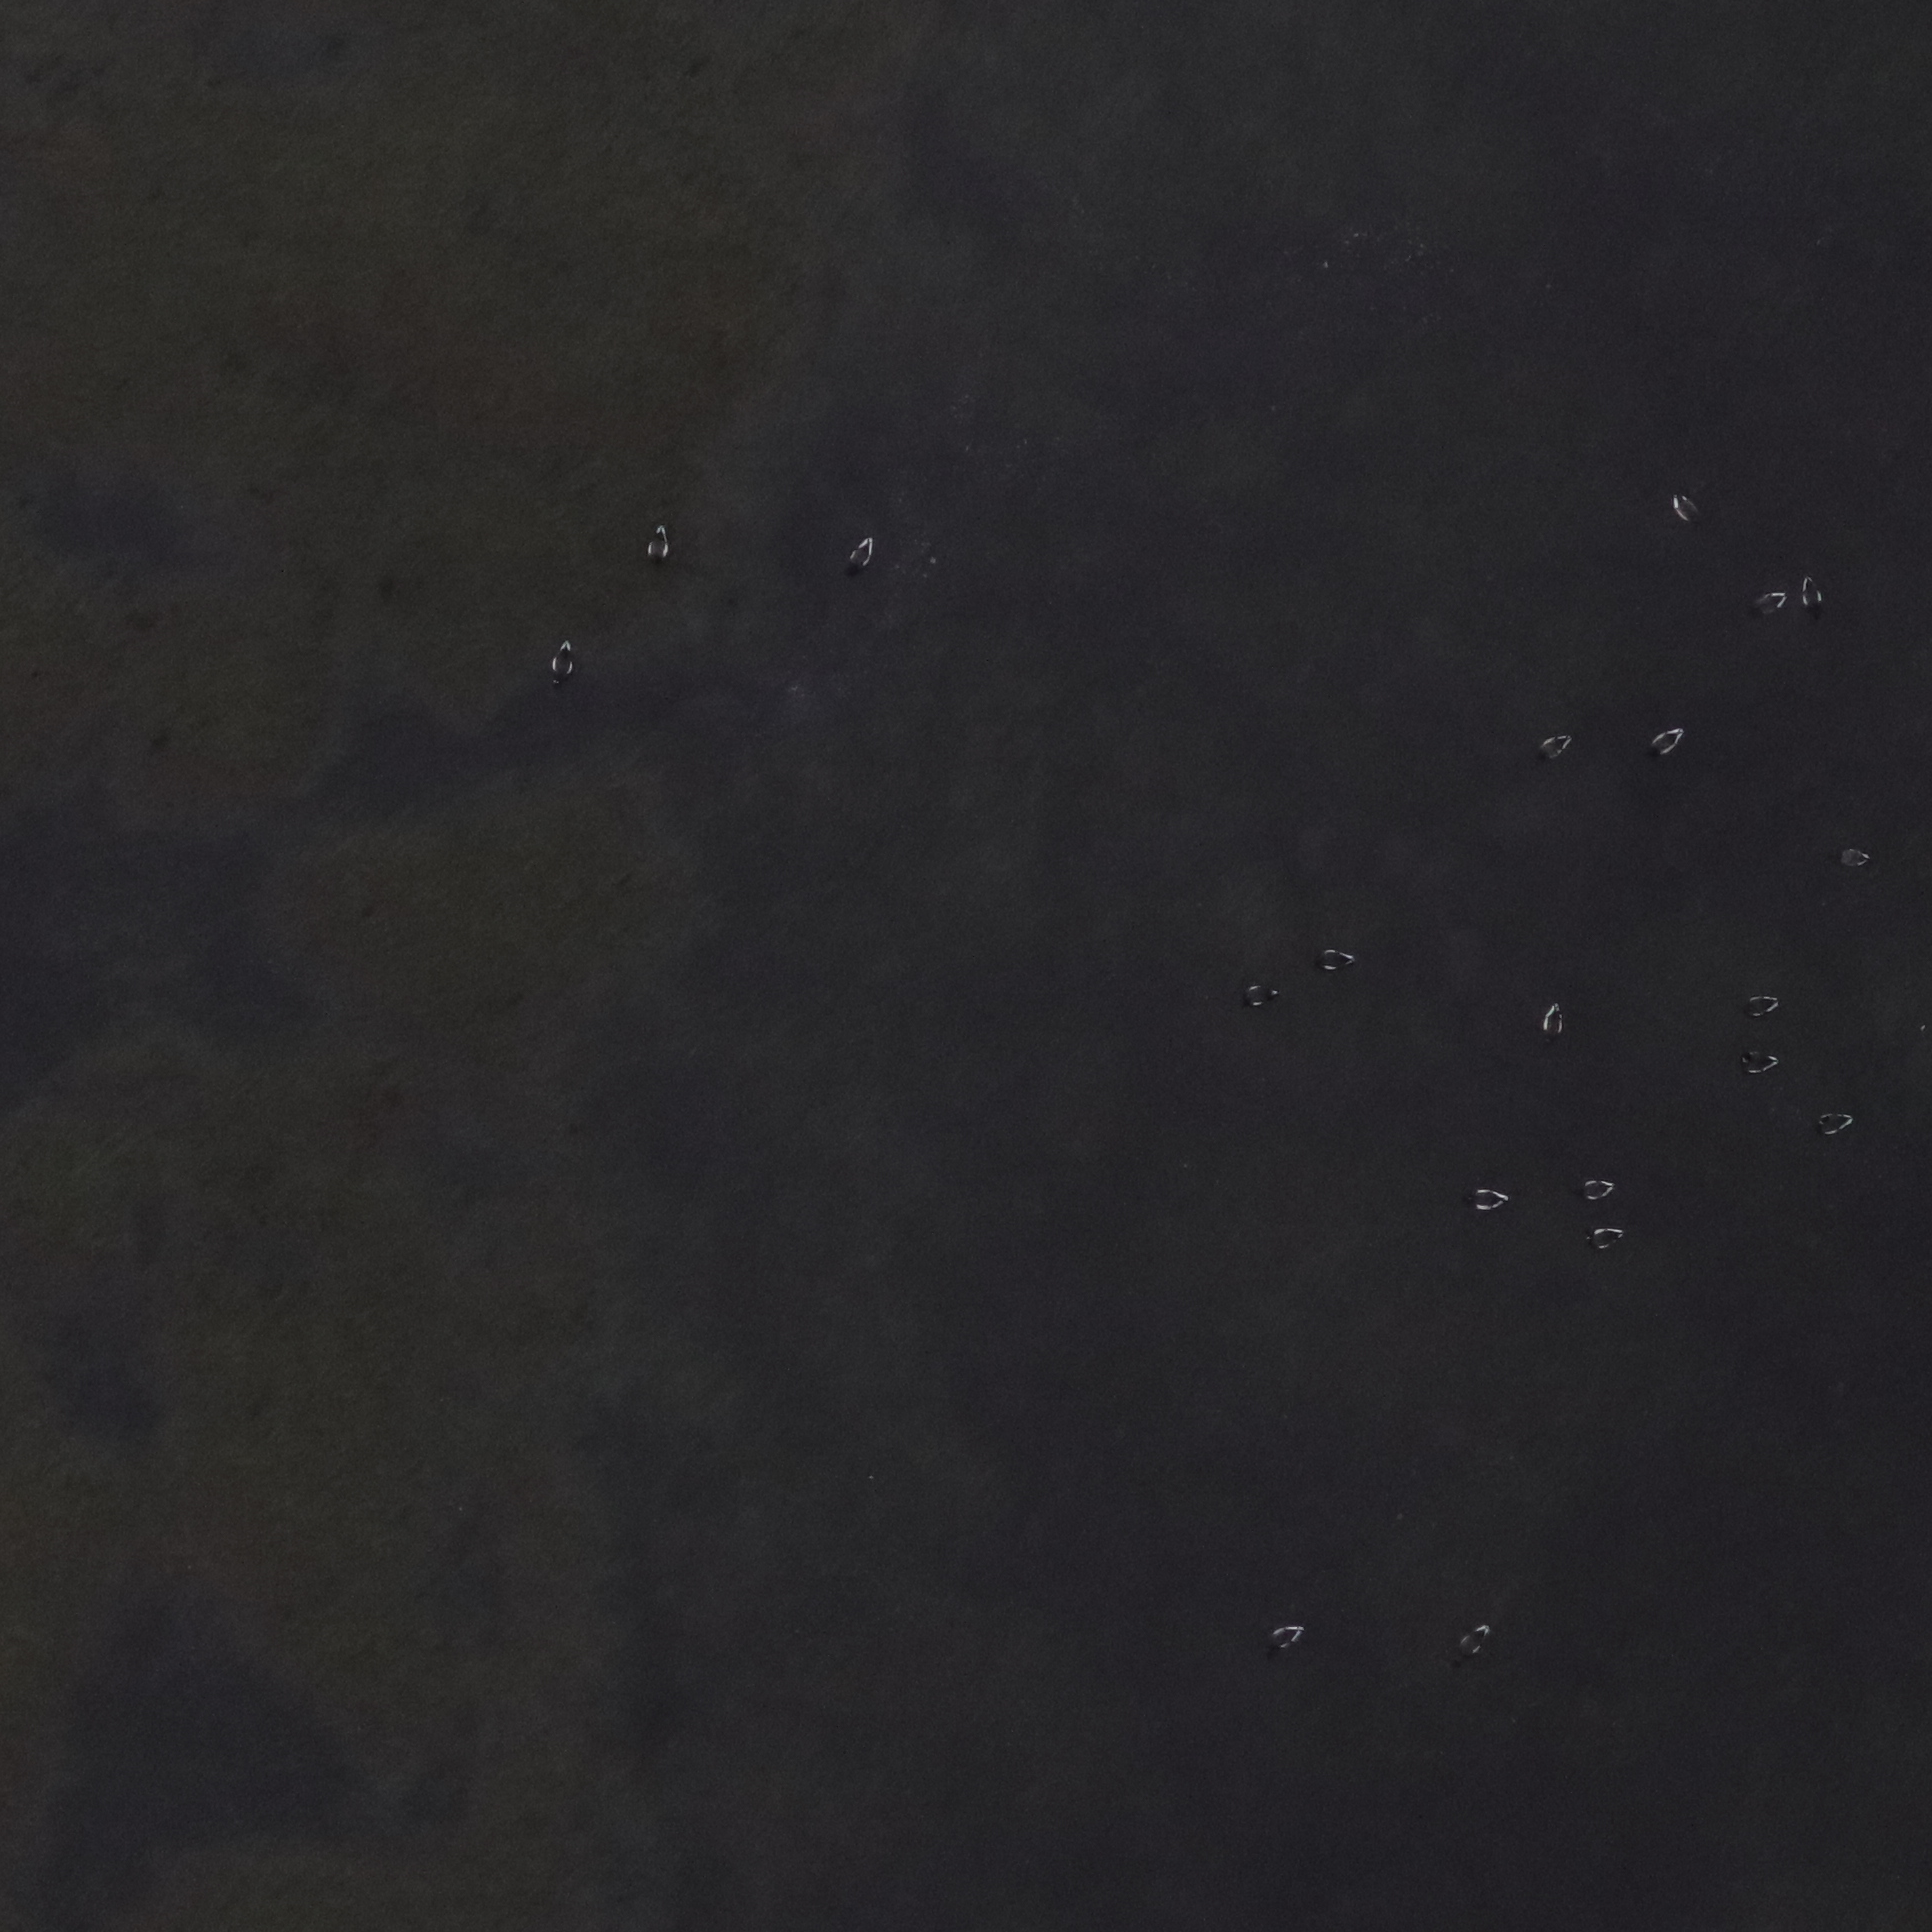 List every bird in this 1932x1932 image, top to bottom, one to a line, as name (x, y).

brant (1686, 509)
brant (658, 545)
brant (861, 555)
brant (1812, 595)
brant (1770, 601)
brant (561, 662)
brant (1665, 742)
brant (1551, 748)
brant (1851, 858)
brant (1332, 959)
brant (1258, 995)
brant (1758, 1006)
brant (1551, 1022)
brant (1756, 1062)
brant (1831, 1123)
brant (1596, 1187)
brant (1487, 1199)
brant (1603, 1238)
brant (1285, 1638)
brant (1472, 1641)